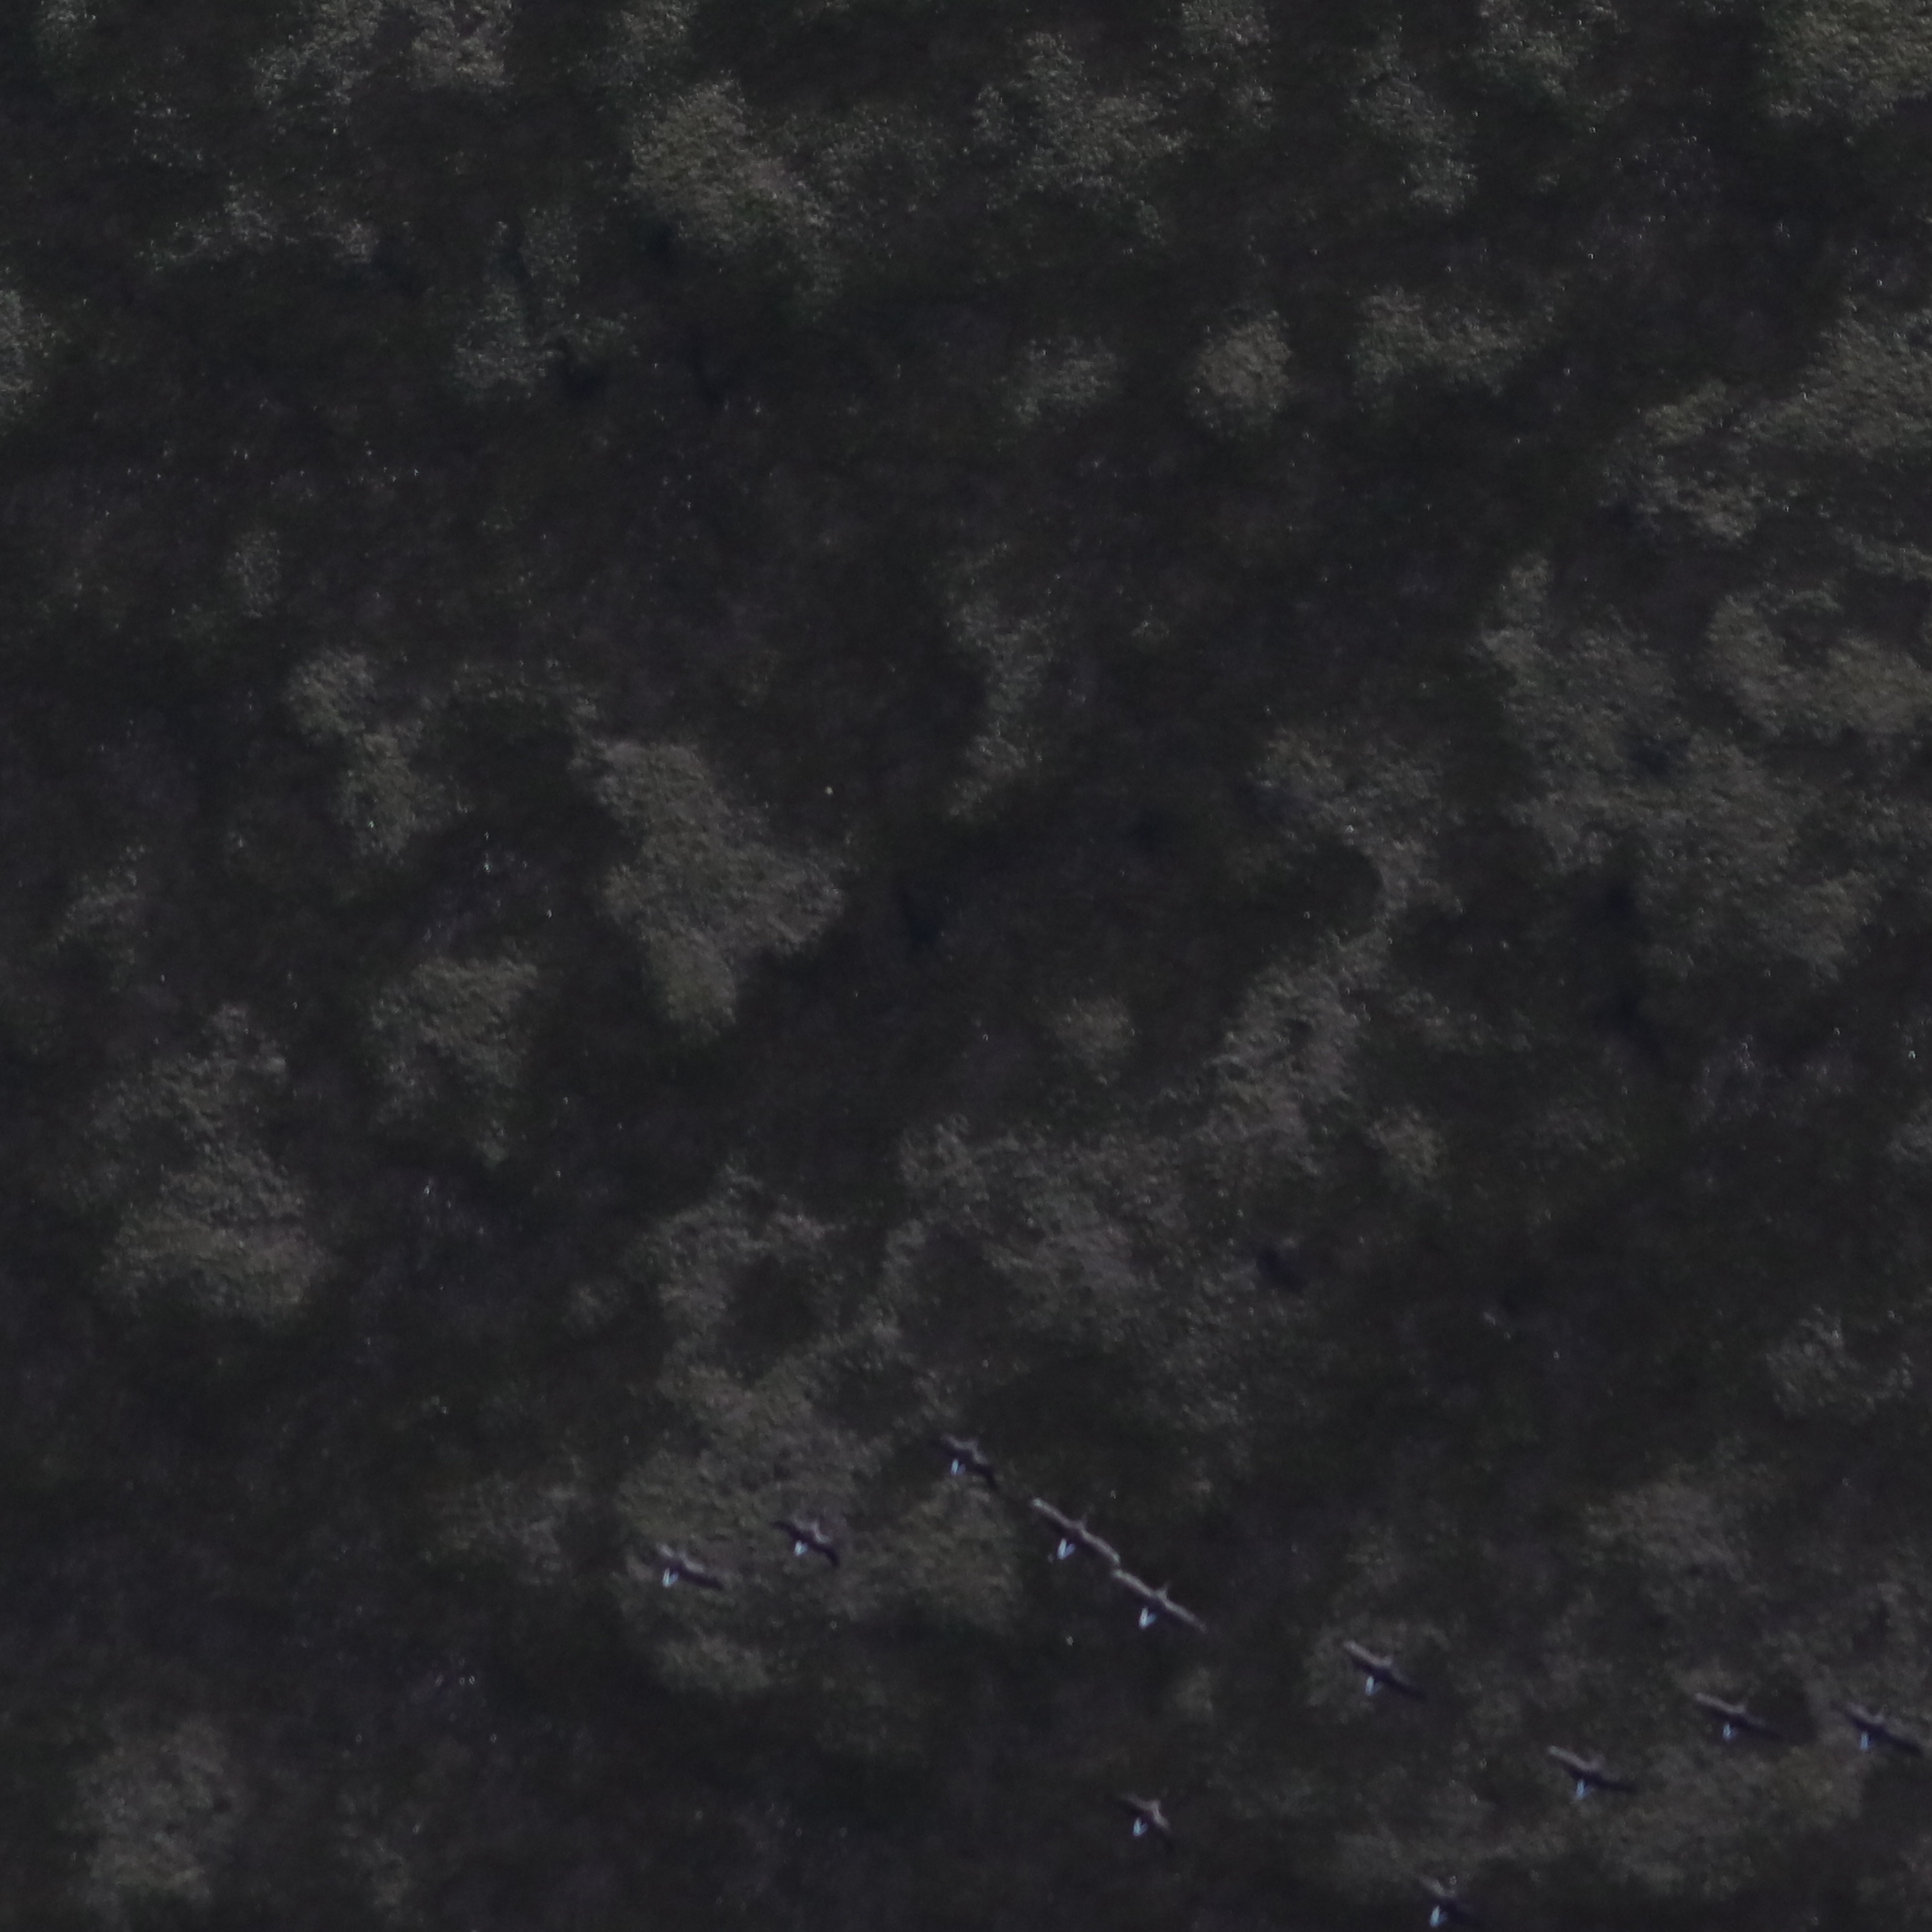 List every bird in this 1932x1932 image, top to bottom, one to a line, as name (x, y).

brant (966, 1459)
brant (1069, 1530)
brant (810, 1538)
brant (674, 1577)
brant (1157, 1597)
brant (1389, 1657)
brant (1728, 1706)
brant (1878, 1726)
brant (1151, 1804)
brant (1593, 1804)
brant (1439, 1904)